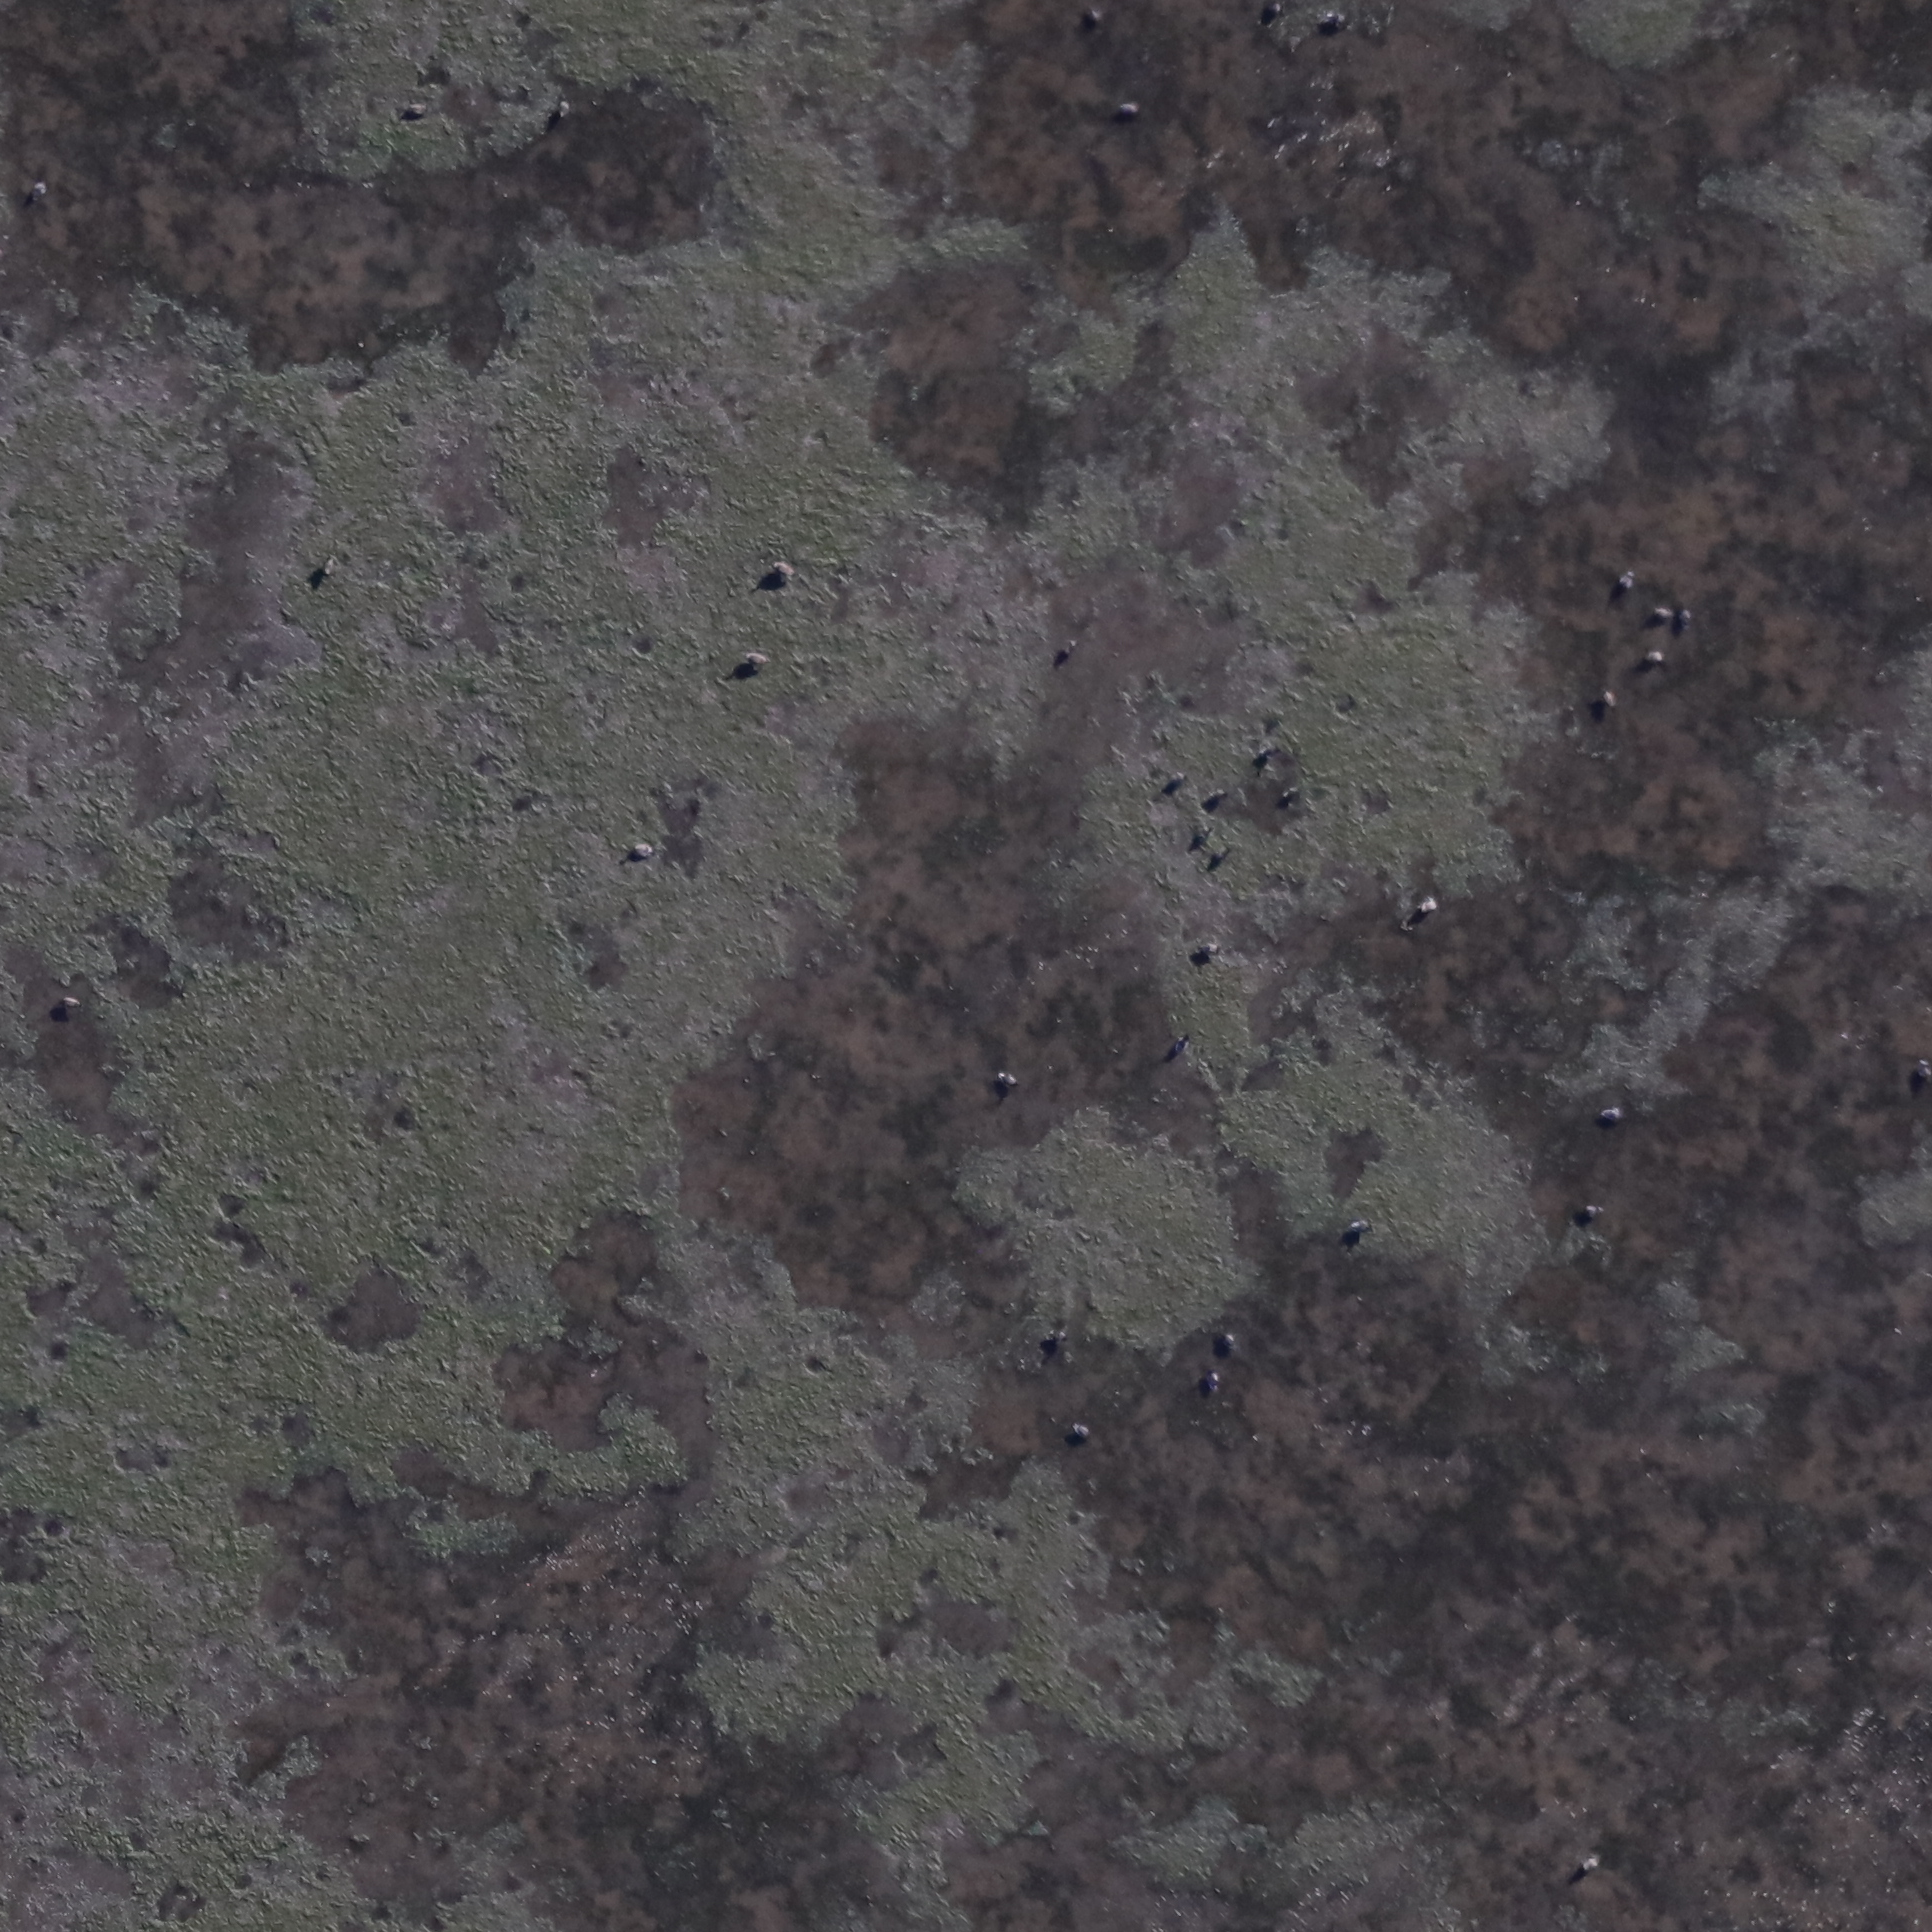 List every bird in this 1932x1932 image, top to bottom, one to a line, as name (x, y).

Canada goose (1275, 8)
Canada goose (1093, 15)
brant (1336, 18)
Canada goose (419, 107)
Canada goose (564, 107)
Canada goose (1133, 108)
Canada goose (40, 190)
Canada goose (328, 565)
Canada goose (784, 570)
brant (1624, 578)
Canada goose (1662, 609)
brant (1686, 619)
brant (1072, 645)
Canada goose (1656, 655)
Canada goose (756, 660)
Canada goose (1609, 700)
brant (1264, 752)
brant (1176, 778)
brant (1218, 793)
brant (1292, 795)
brant (1204, 832)
Canada goose (644, 852)
brant (1220, 856)
Canada goose (1429, 905)
Canada goose (1210, 949)
Canada goose (73, 1000)
brant (1179, 1047)
brant (1926, 1070)
brant (1006, 1080)
brant (1613, 1113)
brant (1592, 1206)
brant (1362, 1227)
brant (1060, 1337)
brant (1229, 1339)
brant (1216, 1380)
brant (1081, 1433)
Canada goose (1590, 1866)